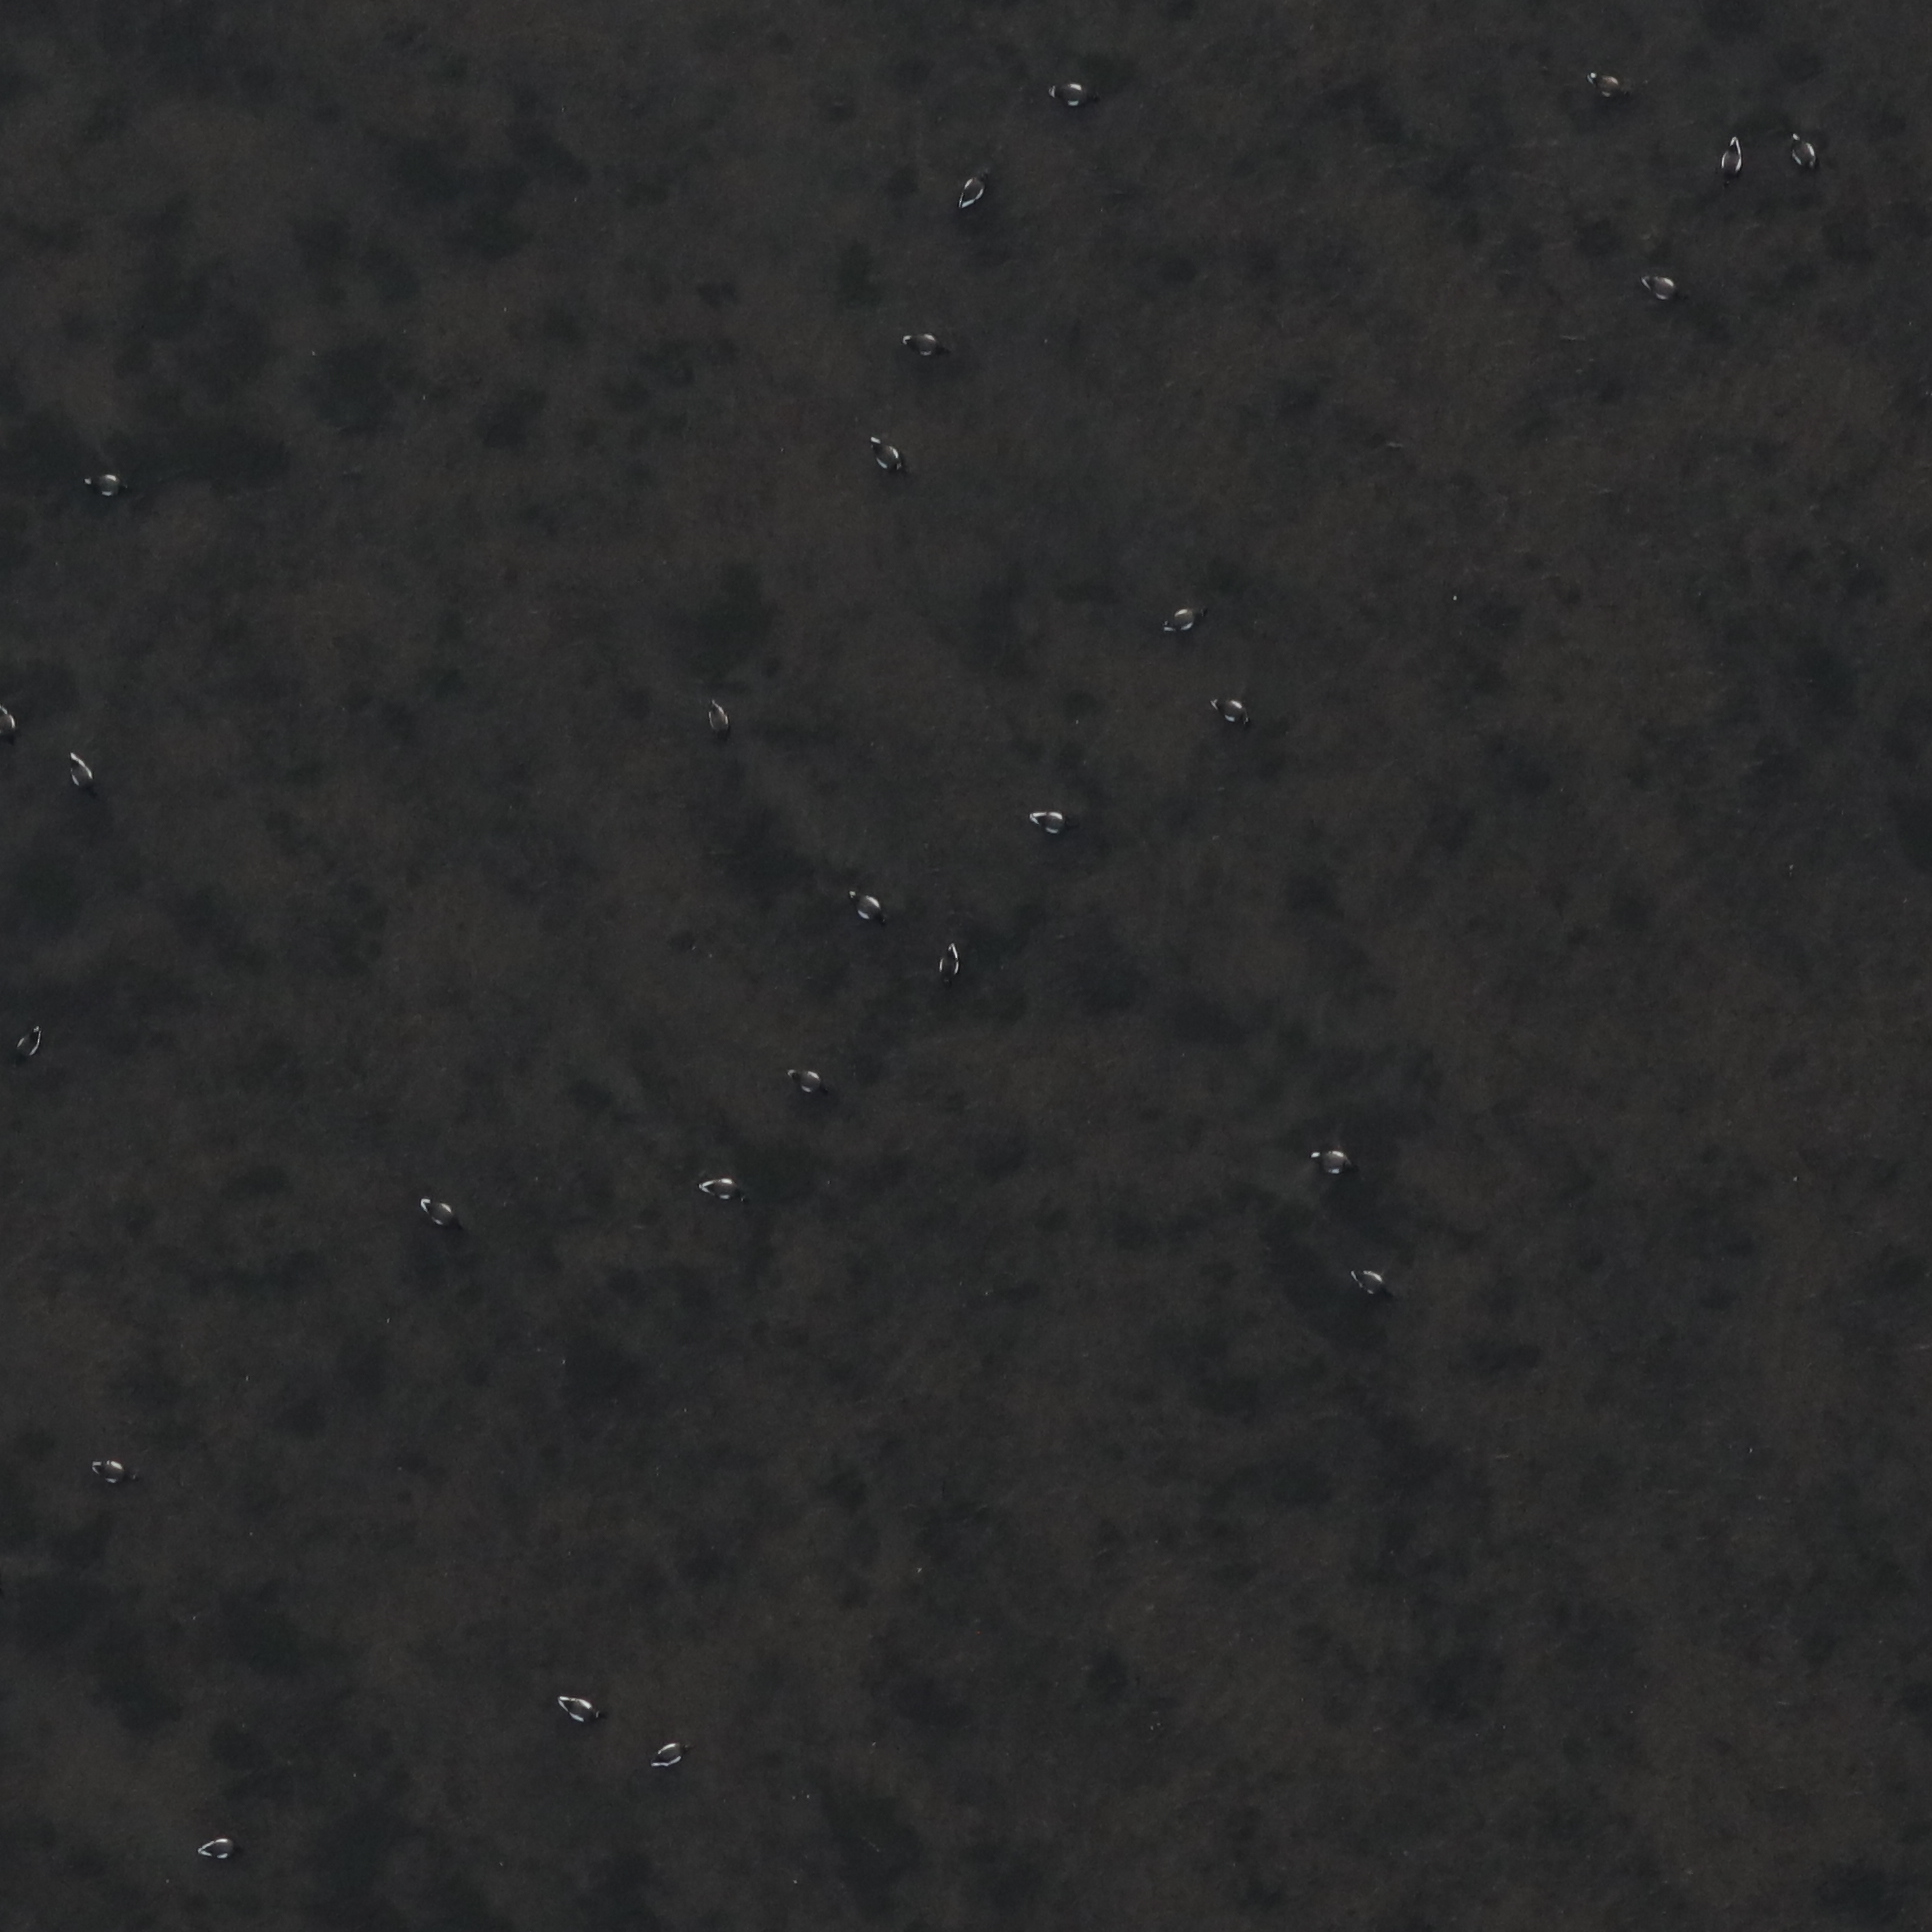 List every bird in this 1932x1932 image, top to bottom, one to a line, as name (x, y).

brant (1607, 85)
brant (1070, 95)
brant (1803, 152)
brant (1730, 160)
brant (973, 190)
brant (1661, 287)
brant (926, 344)
brant (887, 454)
brant (106, 485)
brant (1185, 621)
brant (1231, 711)
brant (720, 717)
brant (4, 722)
brant (82, 772)
brant (1051, 821)
brant (867, 907)
brant (947, 962)
brant (29, 1045)
brant (807, 1082)
brant (1333, 1161)
brant (723, 1190)
brant (440, 1212)
brant (1370, 1283)
brant (113, 1471)
brant (579, 1709)
brant (670, 1756)
brant (219, 1847)